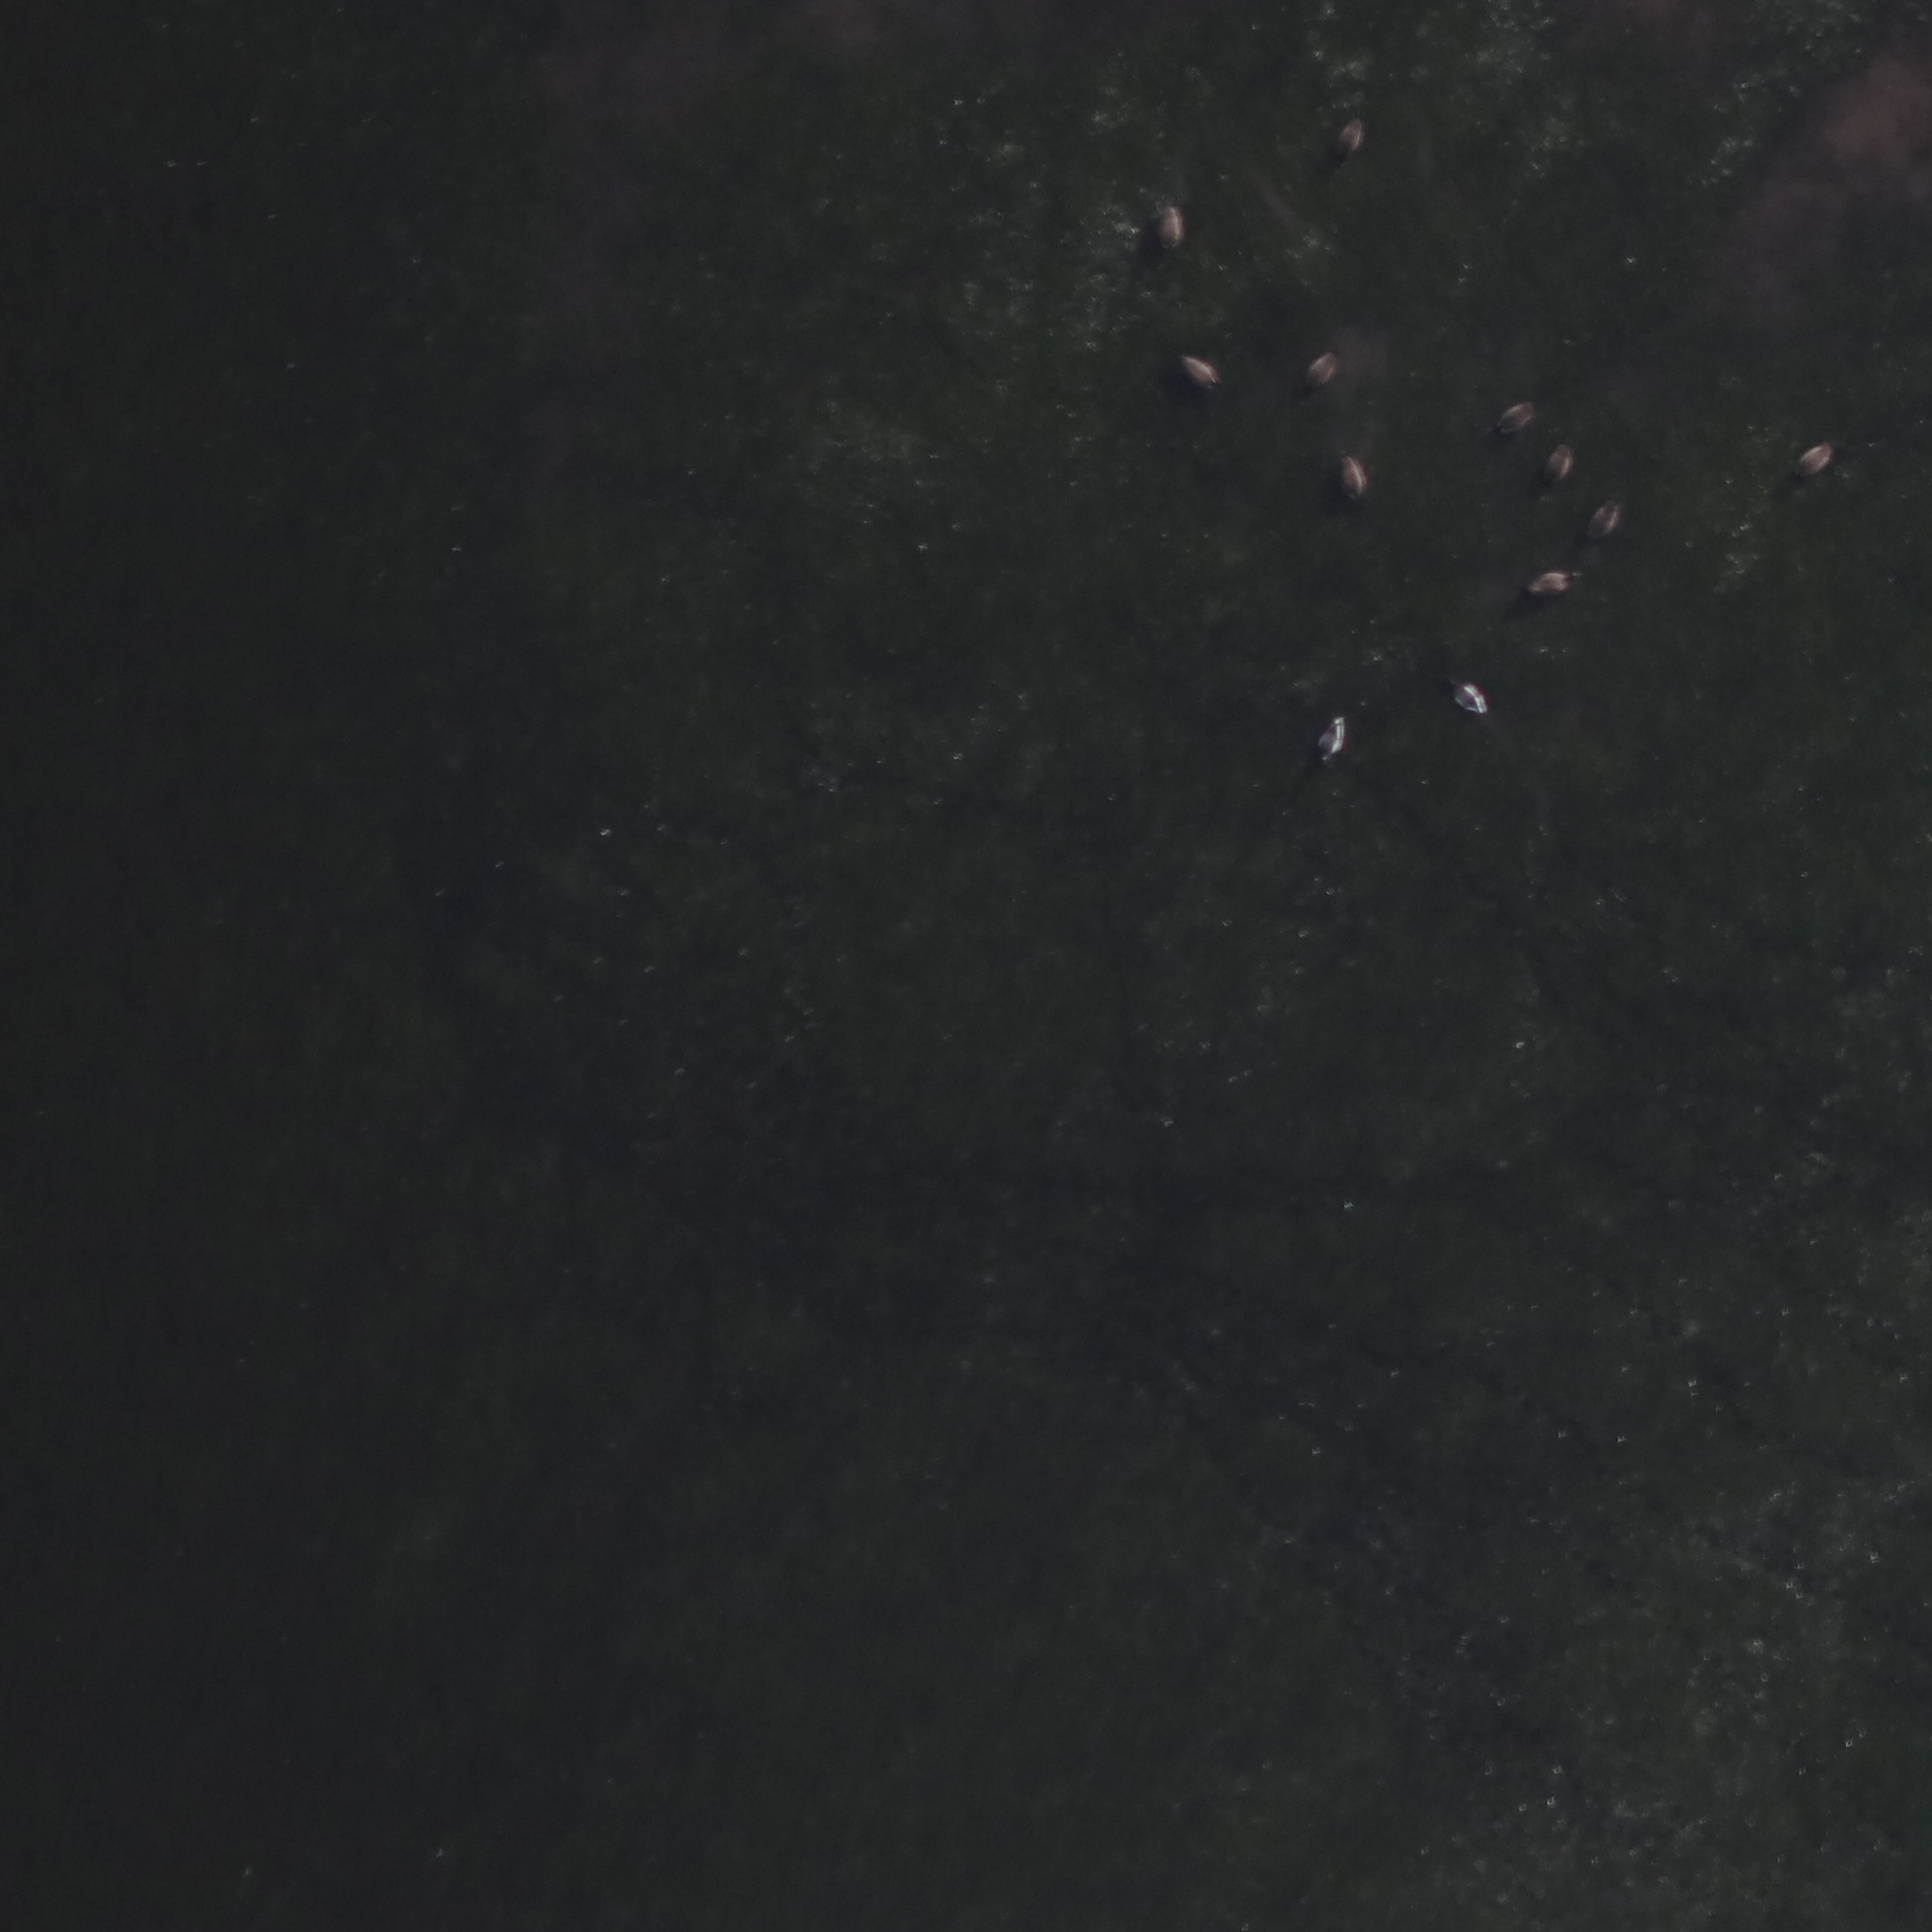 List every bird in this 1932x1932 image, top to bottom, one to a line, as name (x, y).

Canada goose (1348, 141)
Canada goose (1172, 237)
Canada goose (1205, 373)
Canada goose (1322, 374)
Canada goose (1515, 415)
Canada goose (1557, 461)
Canada goose (1811, 462)
Canada goose (1349, 477)
Canada goose (1605, 518)
Canada goose (1553, 580)
brant (1470, 703)
brant (1329, 742)